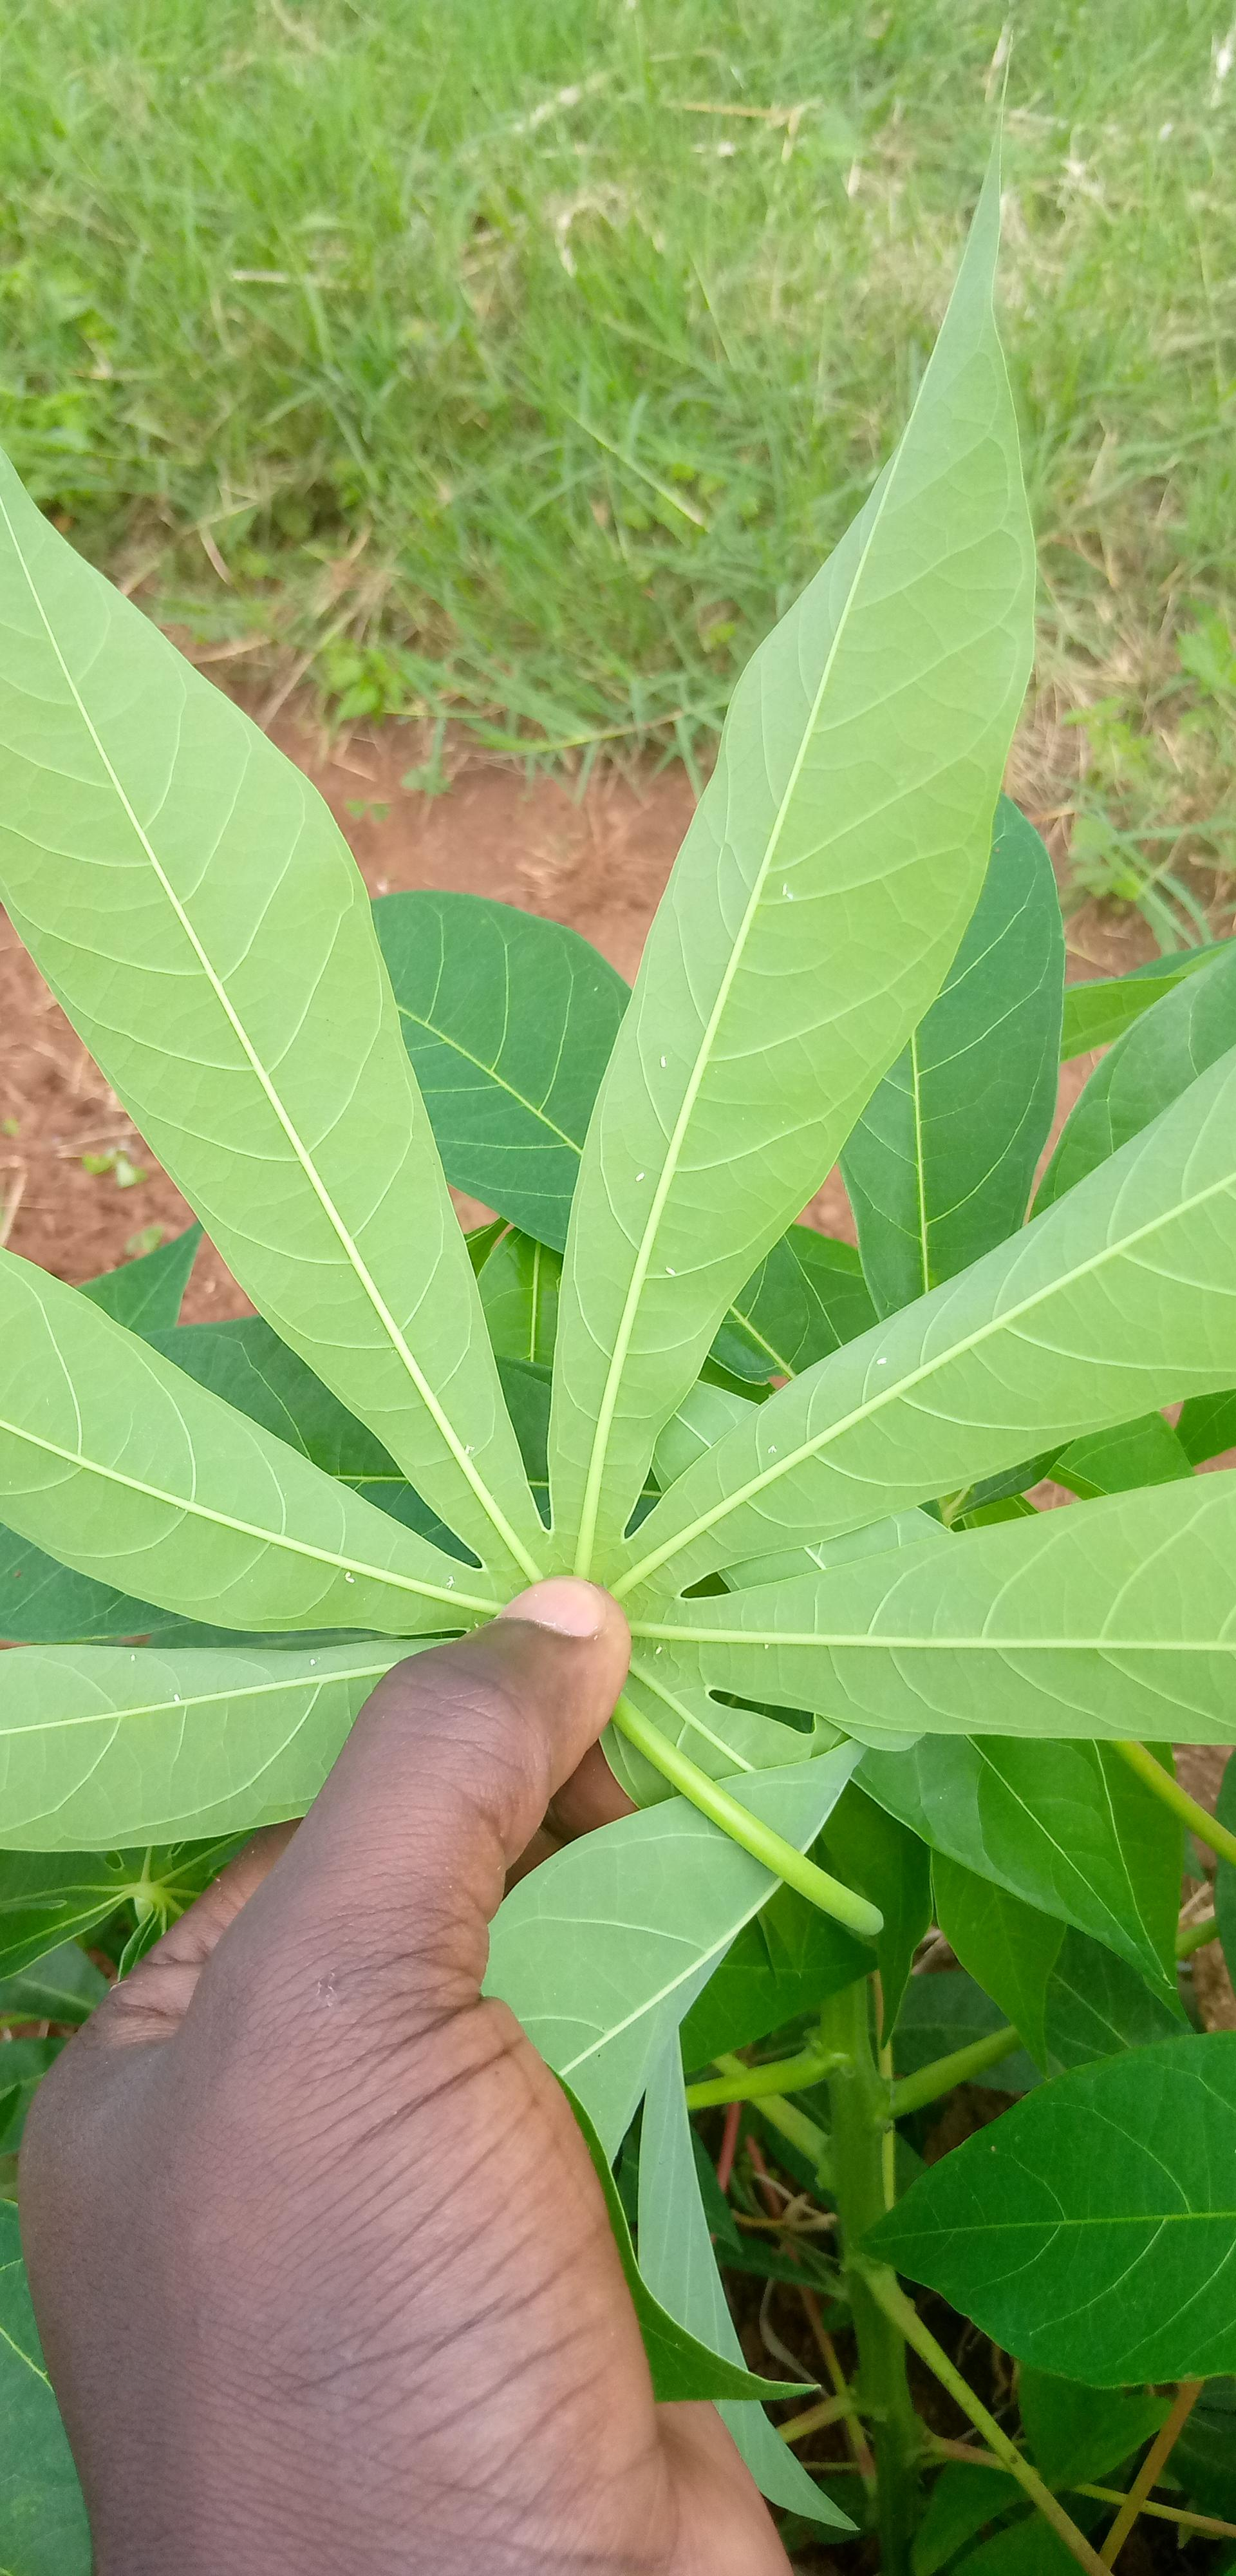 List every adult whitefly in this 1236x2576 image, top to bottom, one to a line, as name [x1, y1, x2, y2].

whitefly [782, 881, 787, 897]
whitefly [785, 893, 794, 902]
whitefly [659, 1054, 668, 1068]
whitefly [635, 1170, 645, 1183]
whitefly [664, 1265, 676, 1276]
whitefly [875, 1356, 888, 1366]
whitefly [464, 1443, 478, 1457]
whitefly [766, 1444, 778, 1455]
whitefly [344, 1571, 355, 1584]
whitefly [446, 1574, 455, 1591]
whitefly [762, 1642, 770, 1650]
whitefly [654, 1645, 664, 1656]
whitefly [129, 1653, 137, 1662]
whitefly [309, 1657, 316, 1667]
whitefly [173, 1692, 181, 1702]